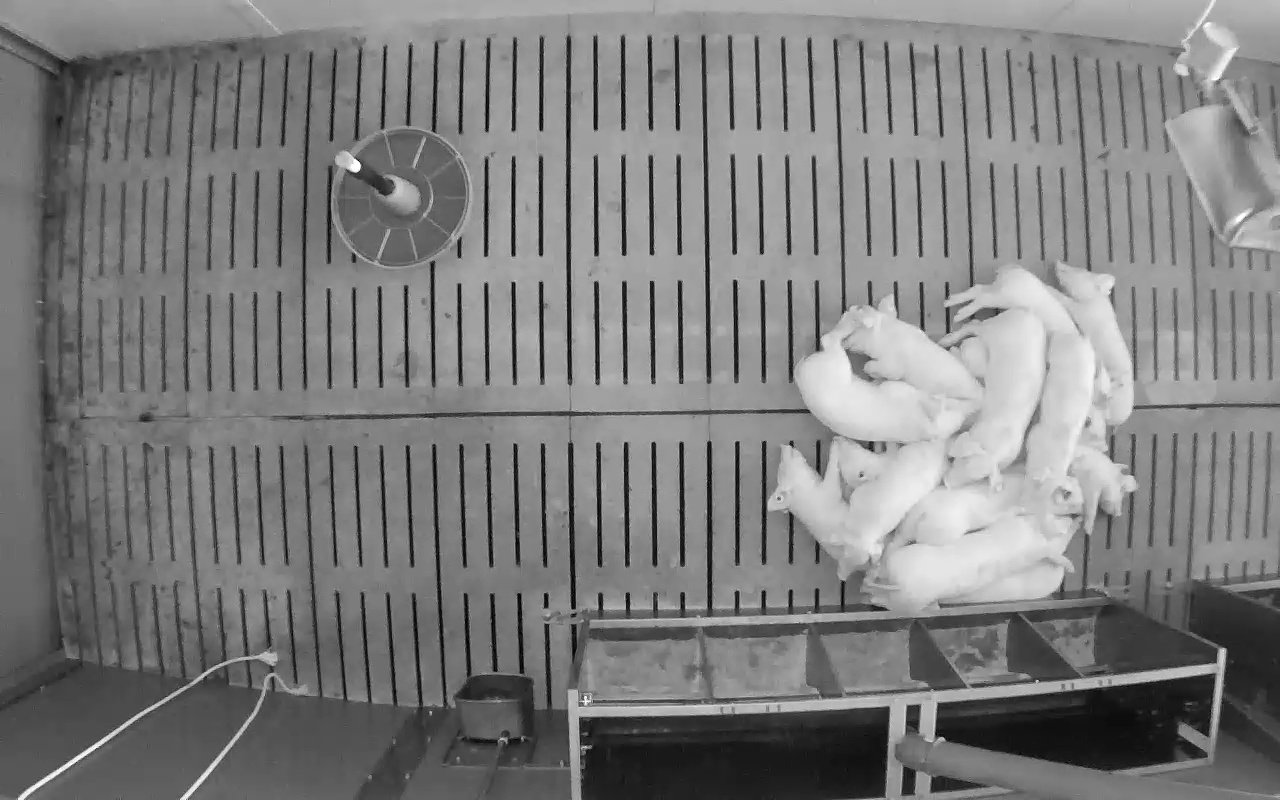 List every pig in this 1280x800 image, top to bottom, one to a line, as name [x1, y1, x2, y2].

pig [1044, 261, 1134, 427]
pig [941, 265, 1126, 428]
pig [841, 294, 985, 434]
pig [794, 304, 984, 445]
pig [938, 309, 1048, 494]
pig [1017, 330, 1096, 506]
pig [949, 336, 1109, 455]
pig [828, 434, 961, 582]
pig [832, 434, 901, 502]
pig [762, 440, 895, 572]
pig [1071, 444, 1139, 535]
pig [879, 461, 1086, 566]
pig [865, 514, 1082, 610]
pig [859, 560, 1064, 610]